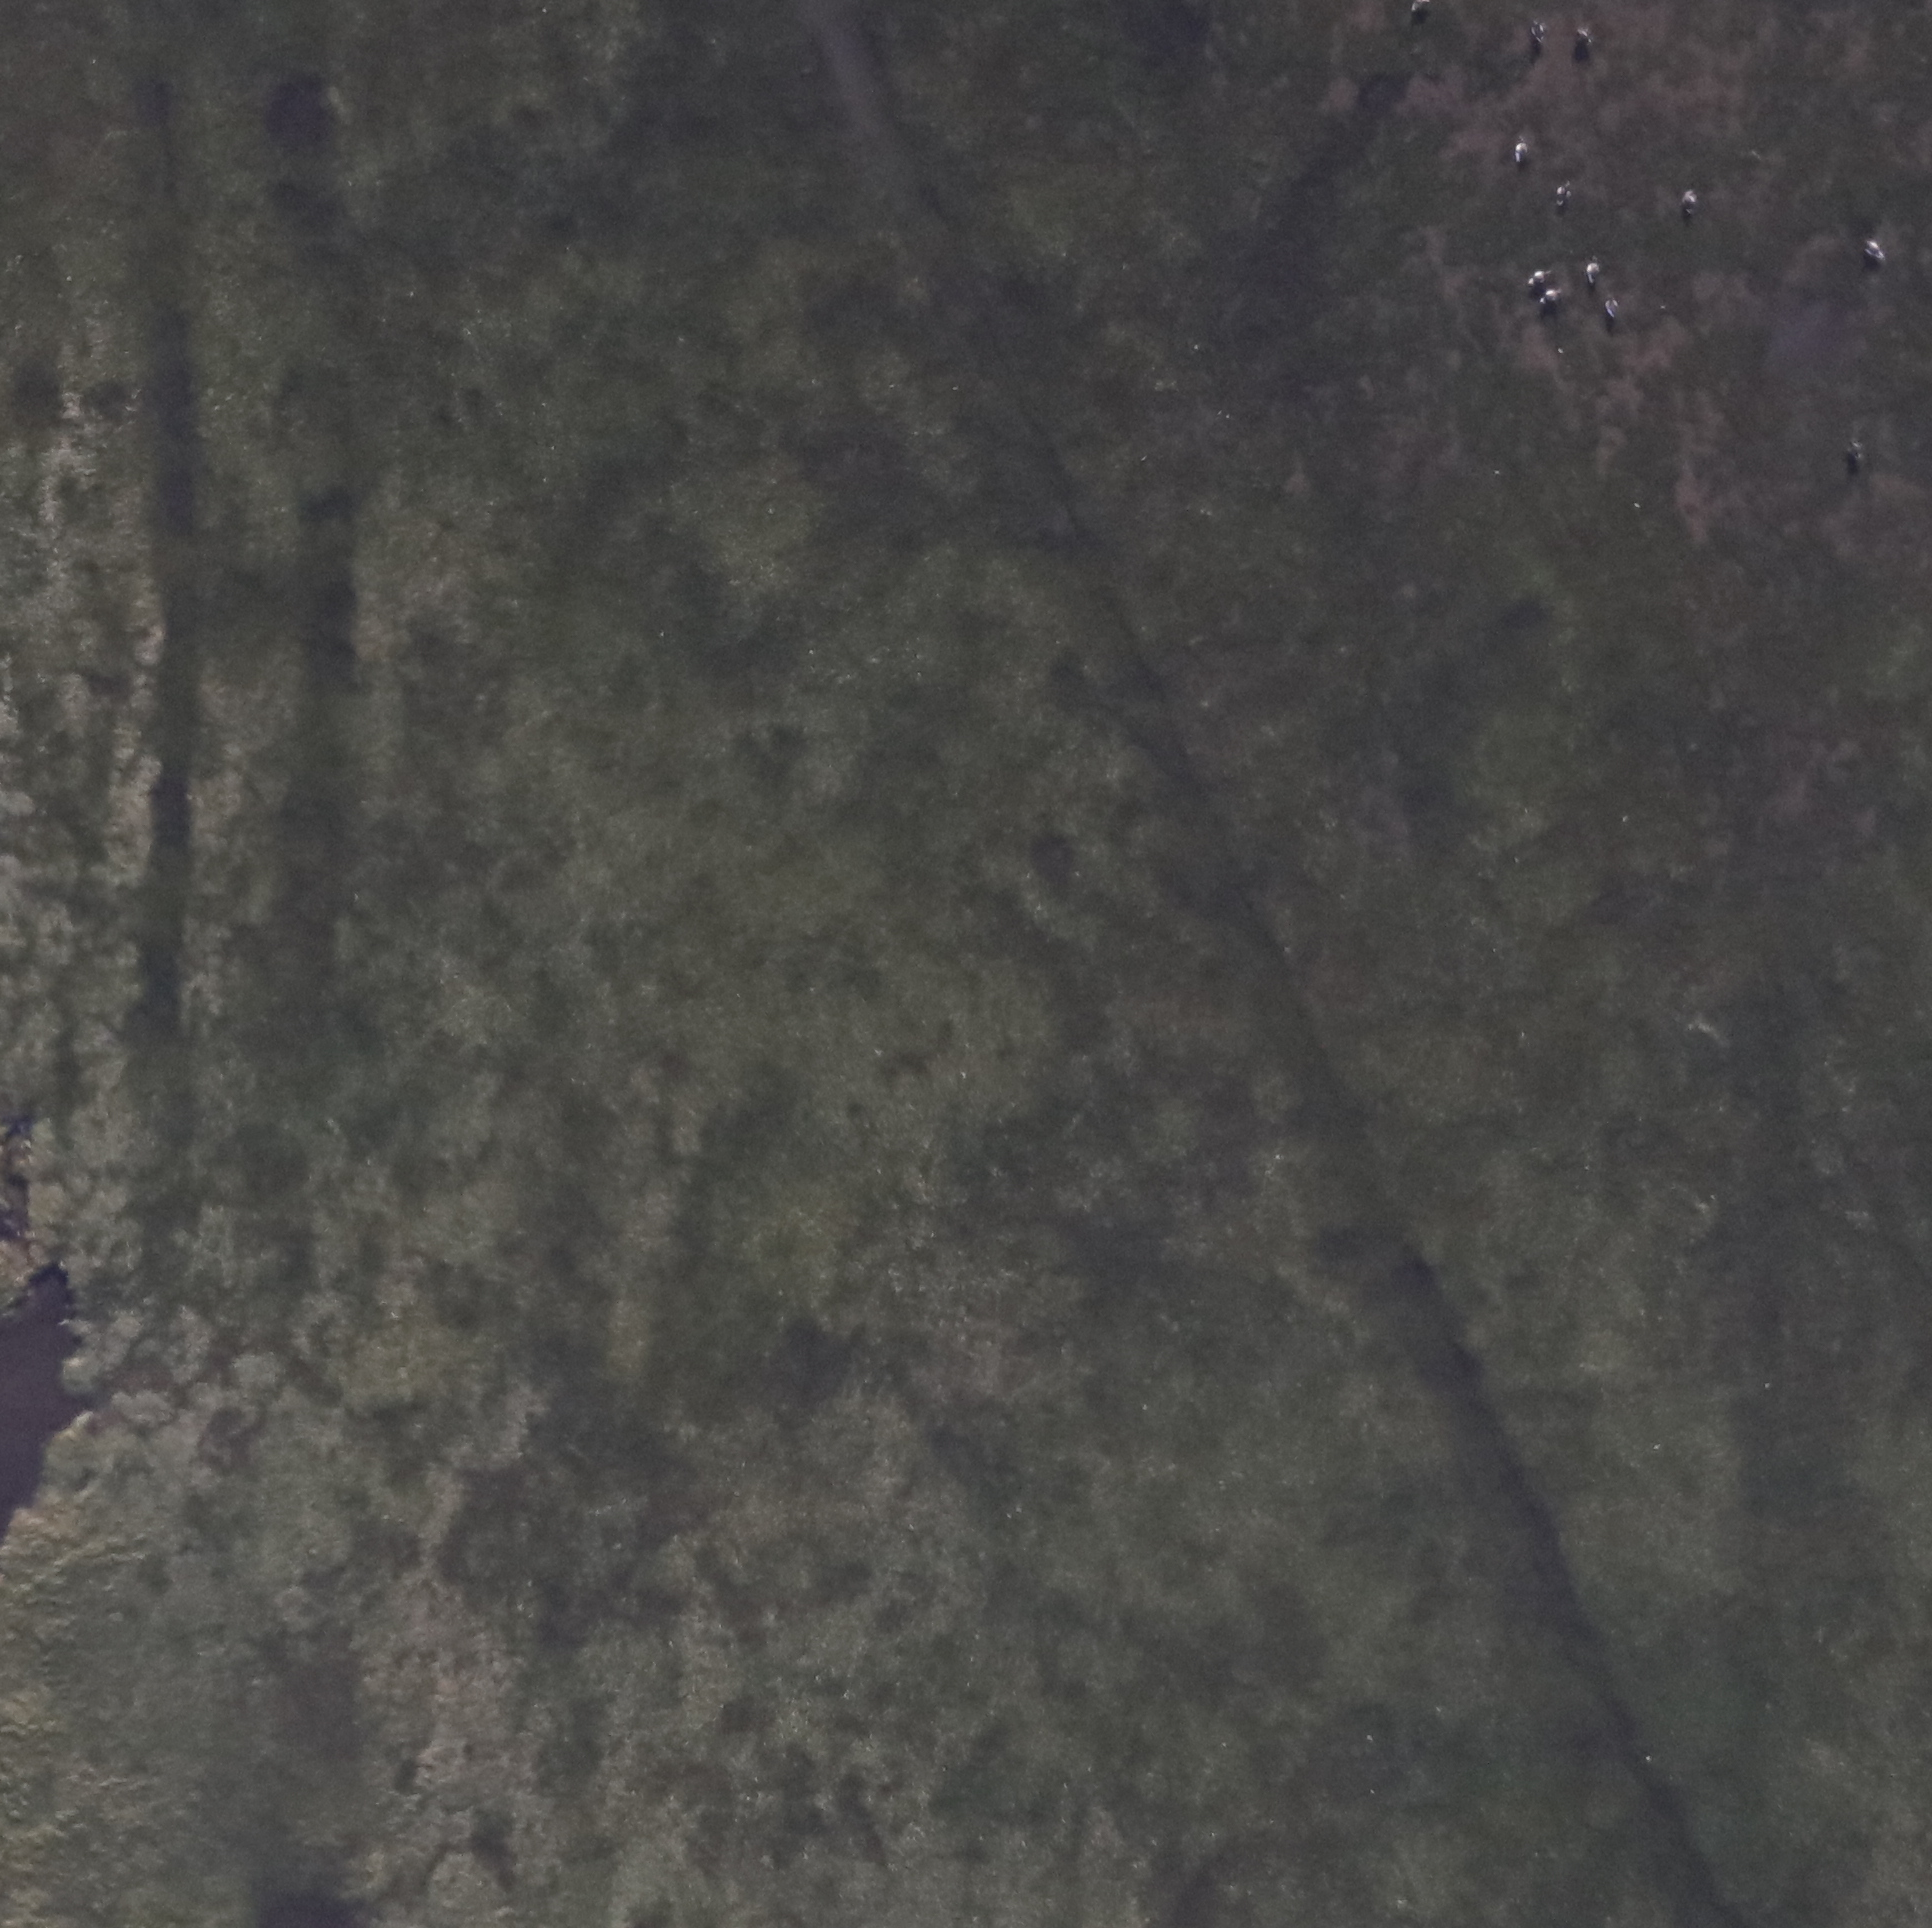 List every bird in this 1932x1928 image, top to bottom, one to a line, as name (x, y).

brant (1542, 26)
brant (1584, 40)
brant (1526, 144)
brant (1566, 196)
brant (1693, 203)
brant (1875, 252)
brant (1601, 265)
brant (1541, 277)
brant (1554, 304)
brant (1618, 306)
brant (1857, 462)